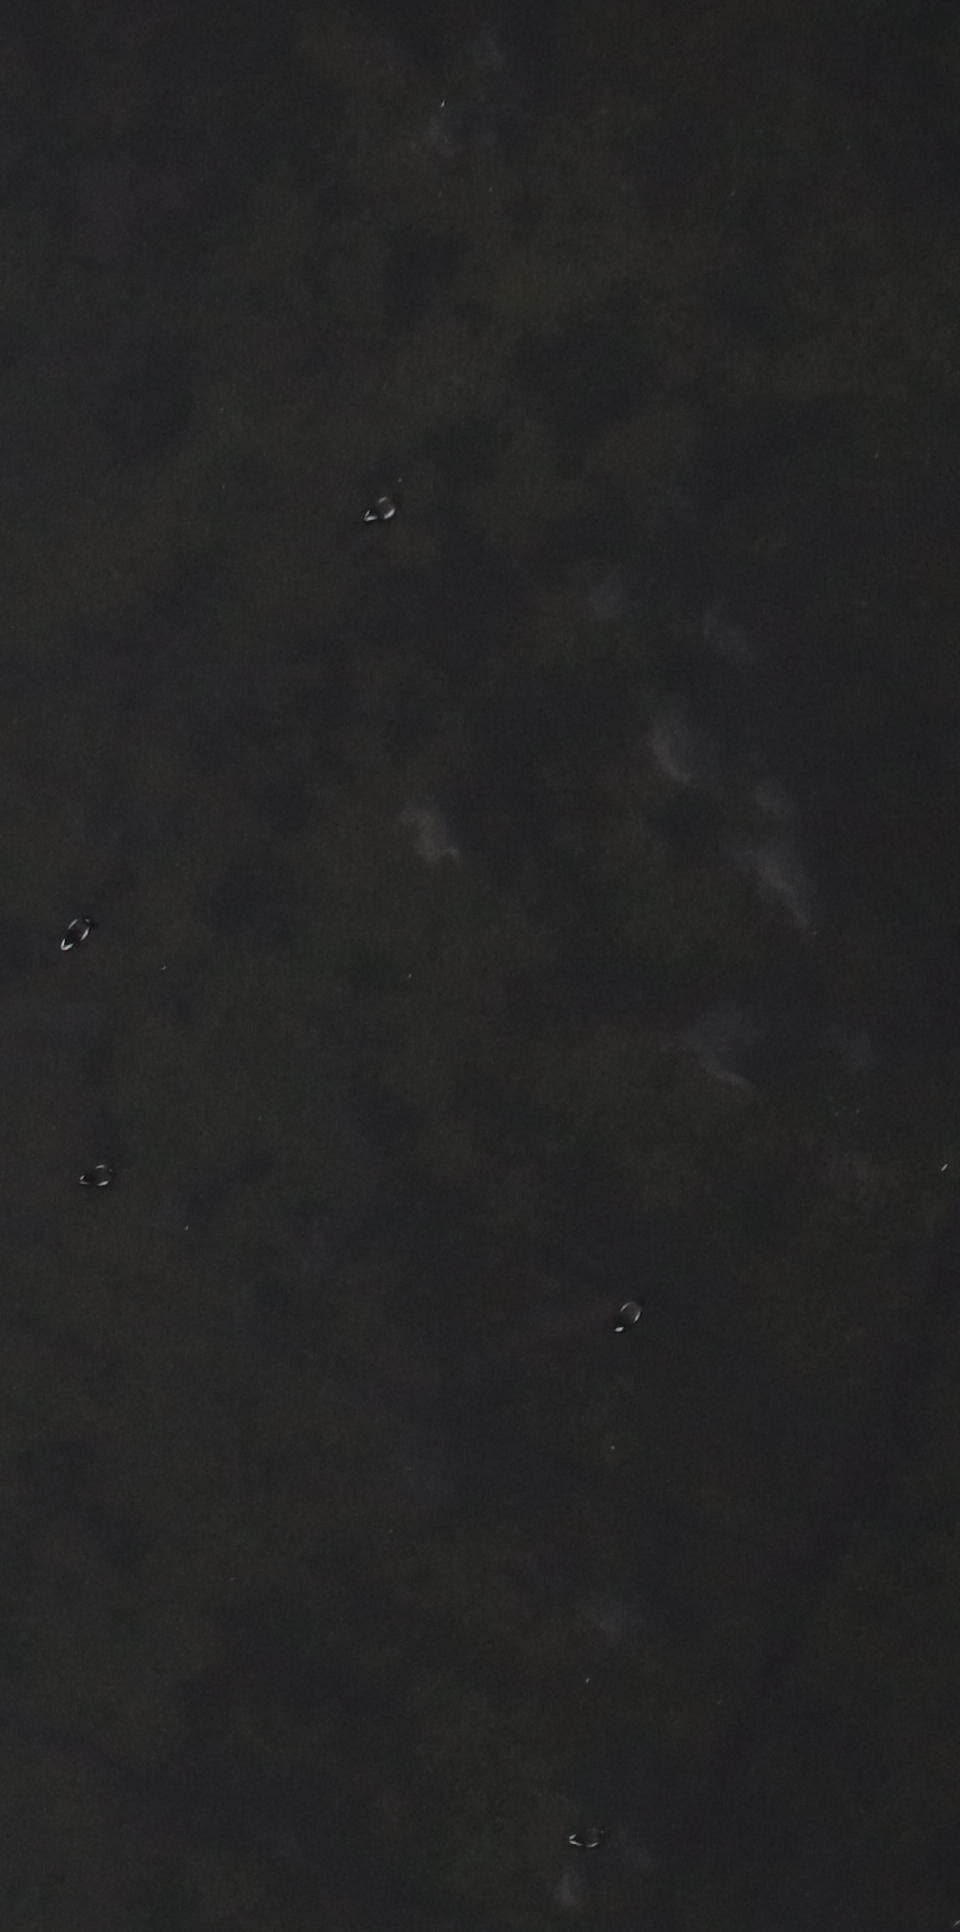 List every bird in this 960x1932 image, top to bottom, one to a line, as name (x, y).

brant (382, 510)
brant (77, 932)
brant (99, 1176)
brant (628, 1315)
brant (587, 1839)